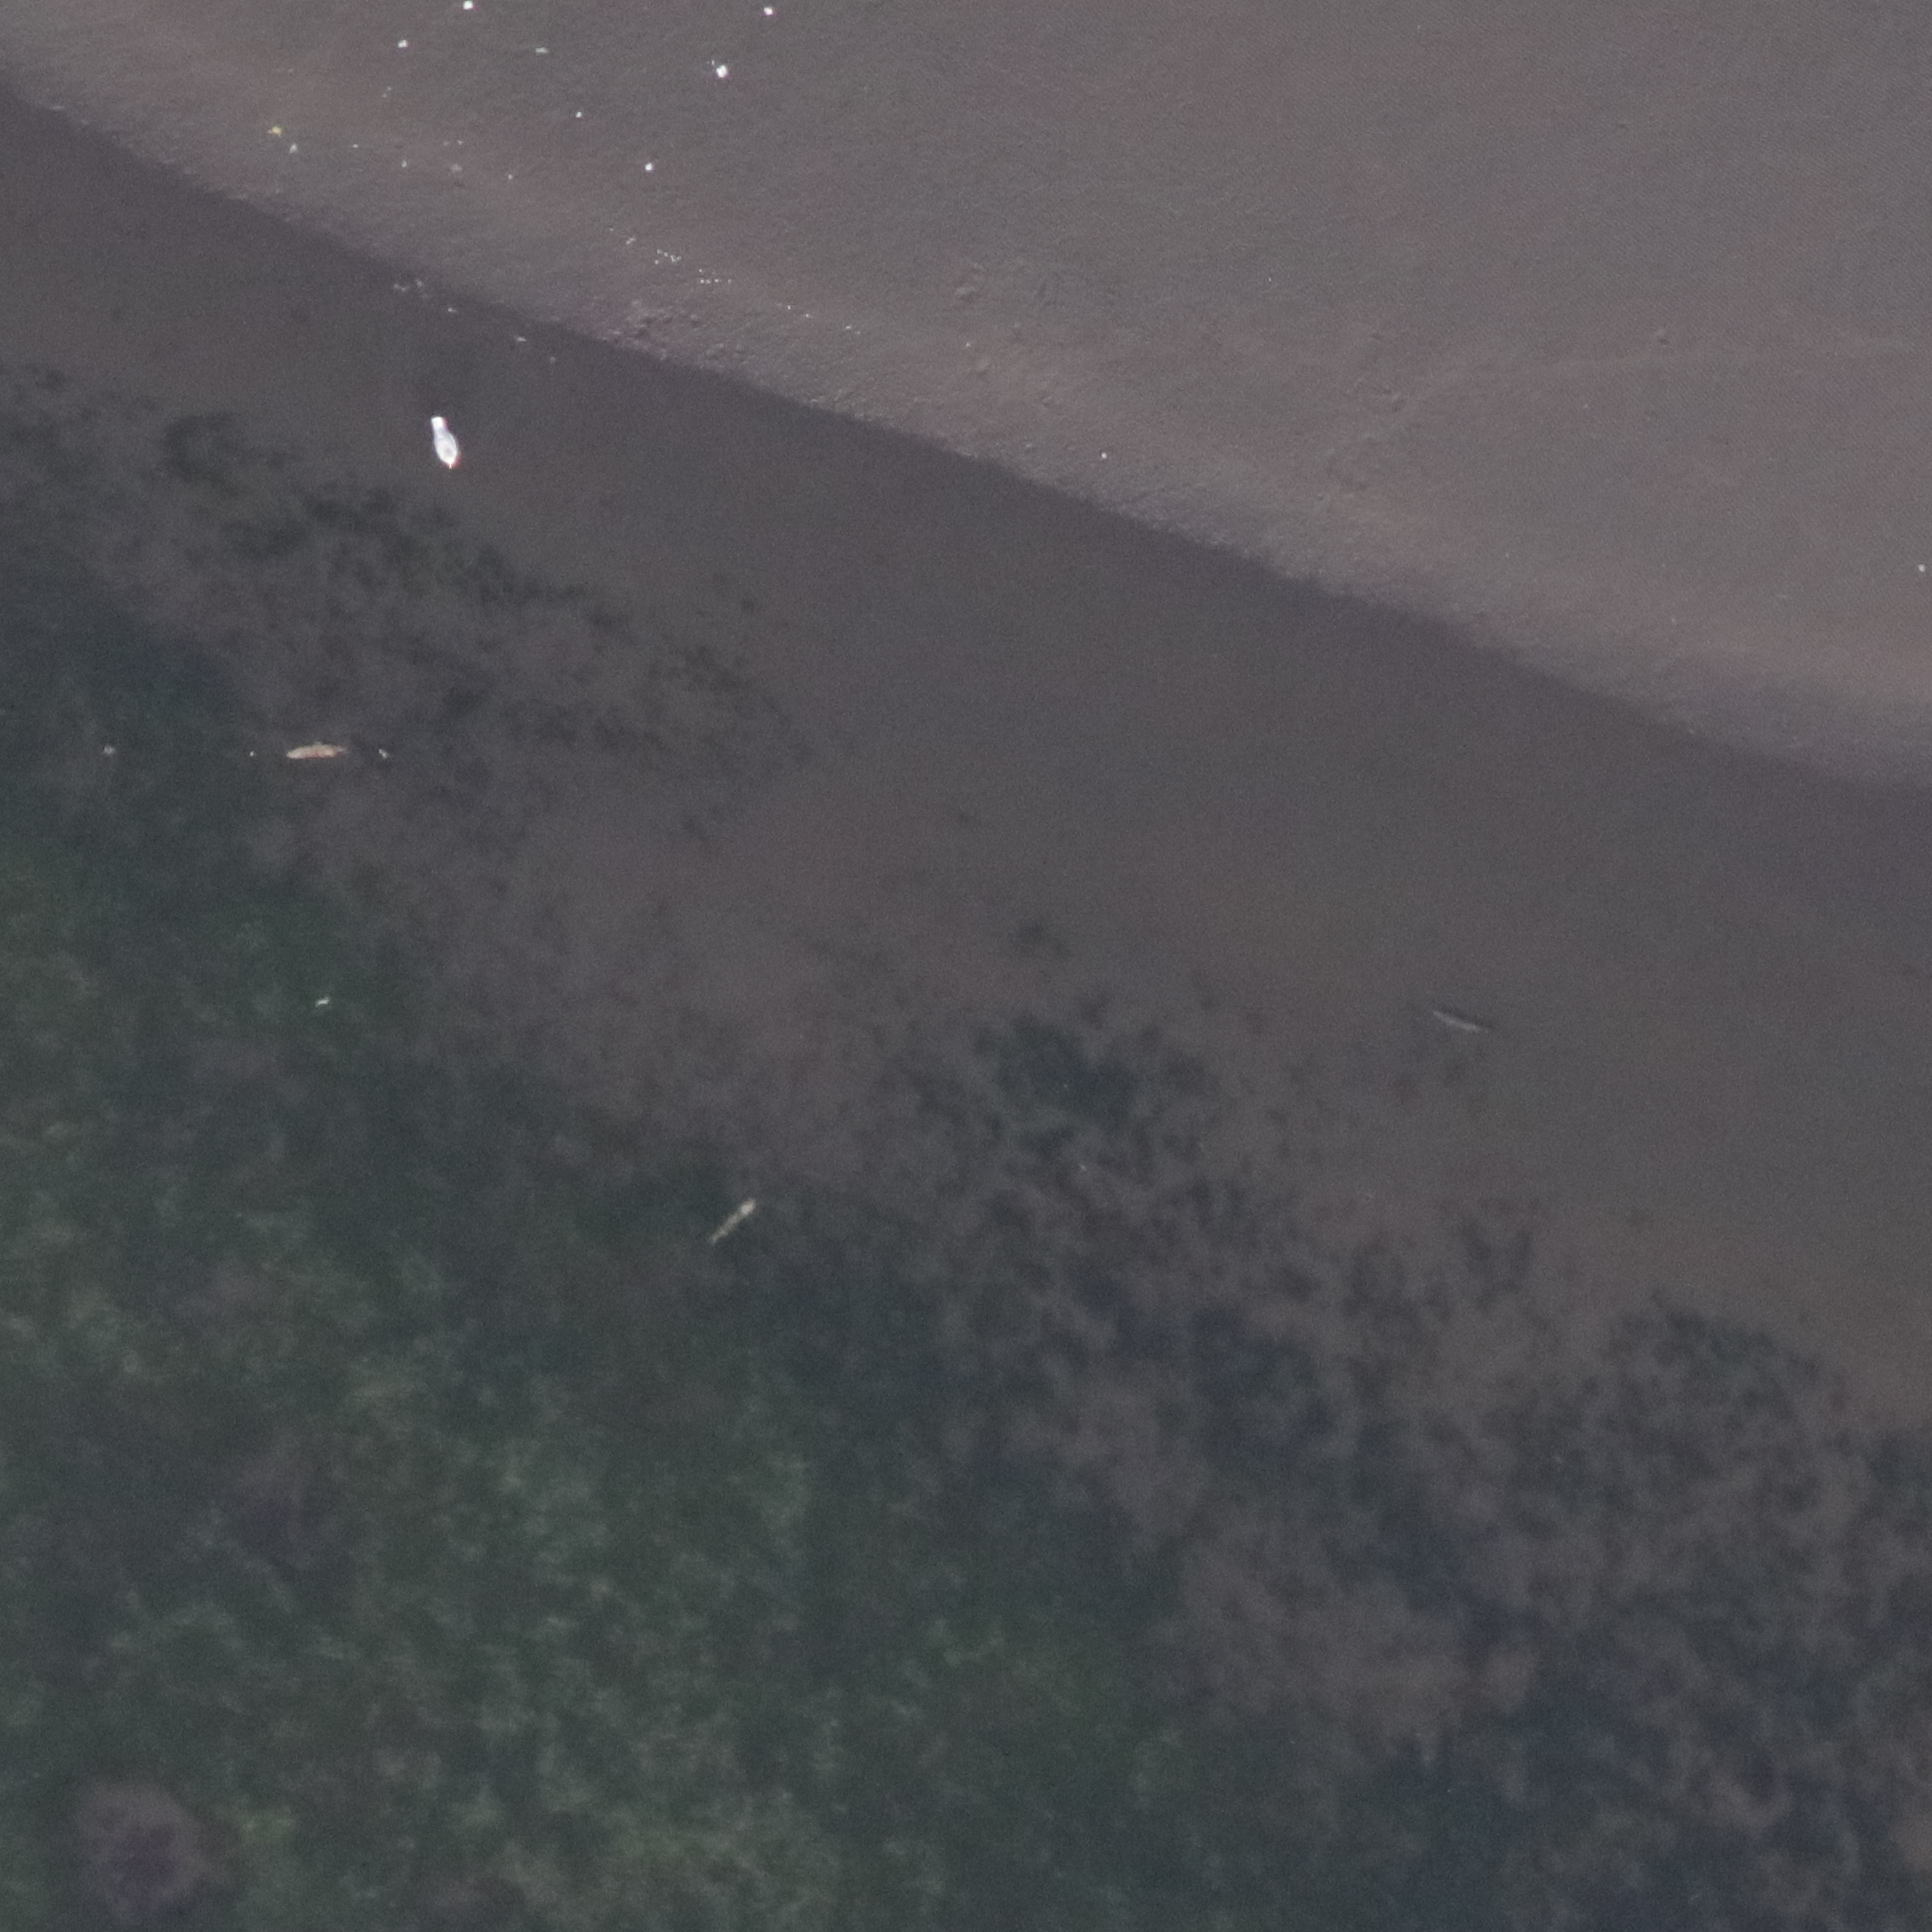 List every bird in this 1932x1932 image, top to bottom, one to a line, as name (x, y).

gull (445, 444)